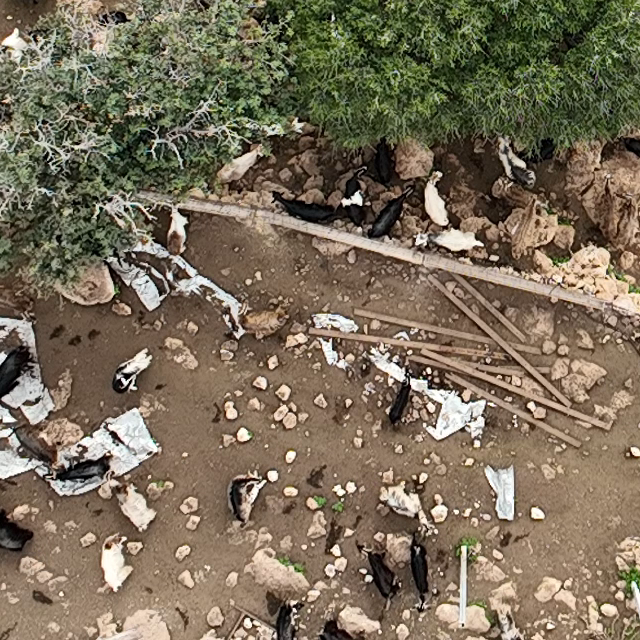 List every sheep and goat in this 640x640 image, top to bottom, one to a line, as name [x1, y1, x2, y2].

goat [171, 0, 216, 11]
goat [96, 11, 132, 23]
goat [0, 27, 27, 62]
goat [240, 119, 305, 135]
goat [471, 132, 487, 169]
goat [618, 133, 639, 160]
goat [375, 134, 395, 182]
goat [494, 137, 536, 186]
goat [216, 144, 264, 185]
goat [341, 166, 368, 226]
goat [426, 171, 450, 225]
goat [601, 174, 620, 234]
goat [493, 177, 533, 205]
goat [368, 183, 416, 240]
goat [271, 190, 335, 221]
goat [510, 194, 540, 257]
goat [166, 199, 188, 255]
goat [433, 228, 485, 248]
goat [0, 284, 34, 313]
goat [238, 300, 288, 338]
goat [0, 346, 31, 420]
goat [111, 348, 152, 395]
goat [388, 373, 411, 423]
goat [11, 426, 61, 472]
goat [43, 452, 112, 482]
goat [226, 473, 267, 527]
goat [111, 483, 157, 530]
goat [0, 496, 35, 552]
goat [101, 532, 134, 592]
goat [411, 533, 431, 612]
goat [356, 543, 403, 600]
goat [277, 597, 299, 639]
goat [320, 619, 353, 639]